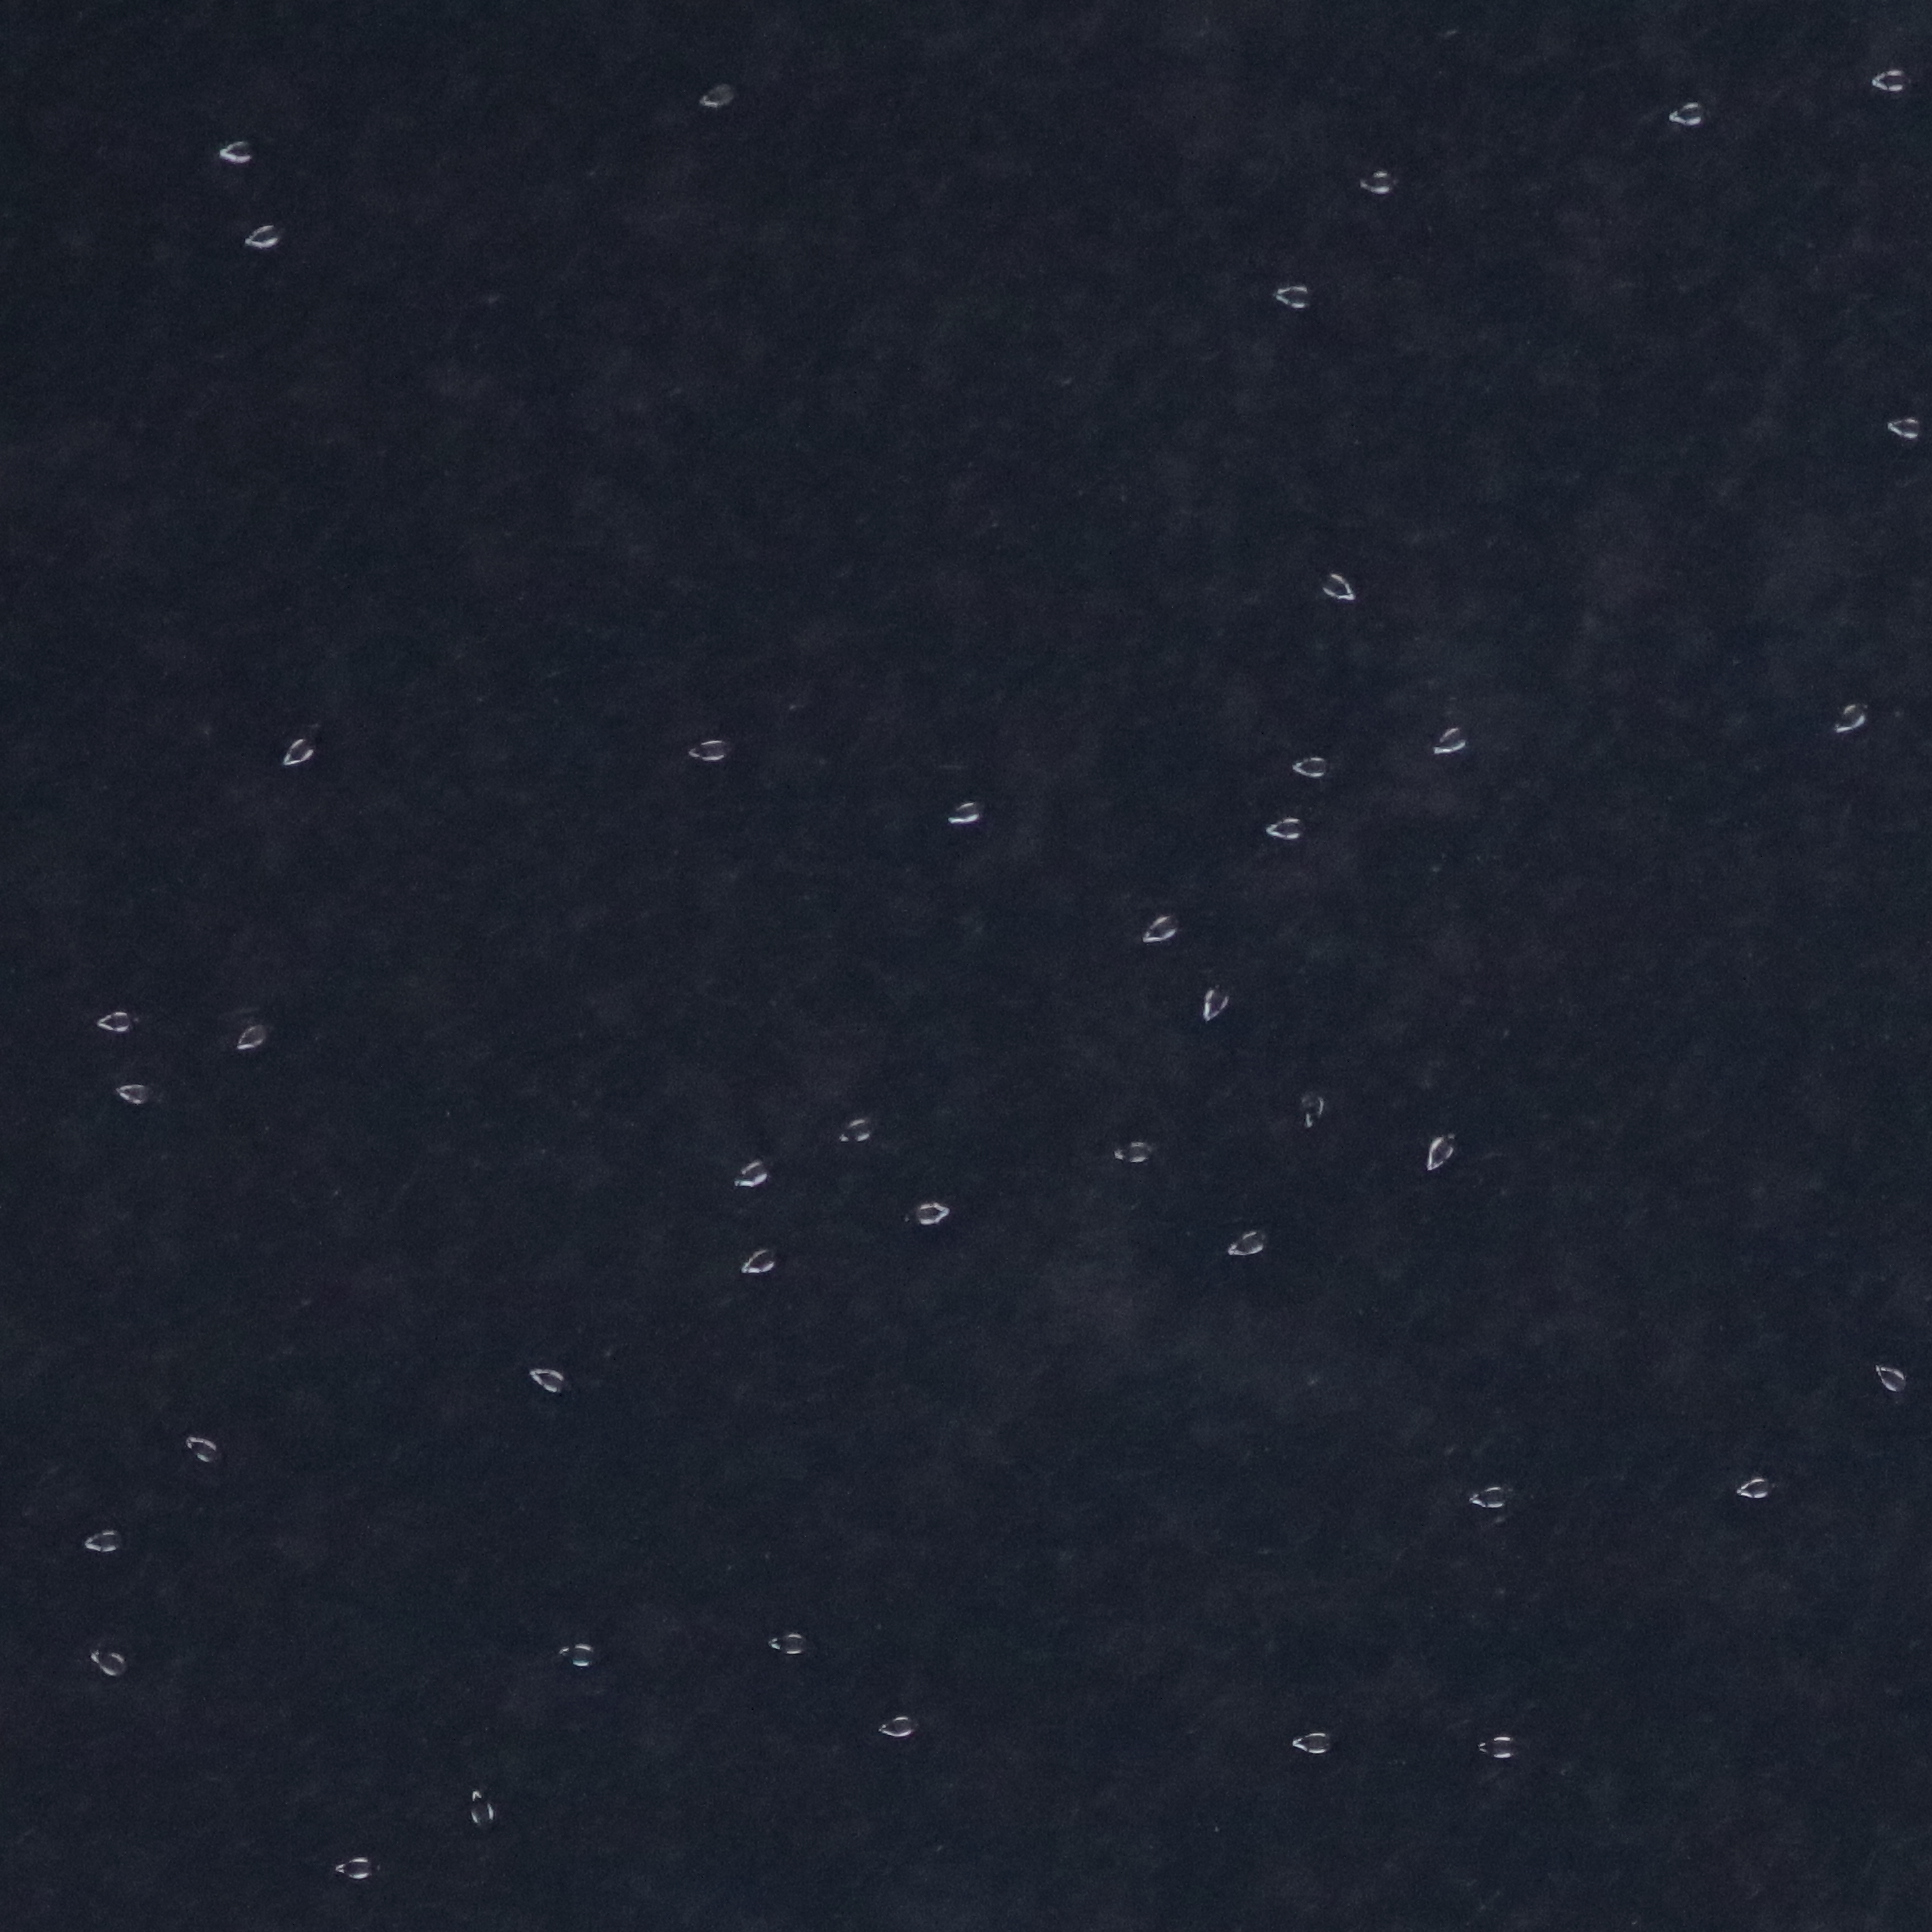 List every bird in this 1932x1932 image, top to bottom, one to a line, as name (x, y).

brant (1894, 81)
brant (721, 94)
brant (1691, 113)
brant (240, 150)
brant (1381, 182)
brant (264, 236)
brant (1296, 296)
brant (1908, 426)
brant (1337, 587)
brant (1852, 716)
brant (1452, 740)
brant (300, 749)
brant (711, 750)
brant (1313, 768)
brant (968, 814)
brant (1289, 830)
brant (1164, 928)
brant (1217, 1003)
brant (119, 1023)
brant (254, 1036)
brant (139, 1095)
brant (1311, 1108)
brant (860, 1130)
brant (1442, 1151)
brant (1137, 1152)
brant (754, 1174)
brant (927, 1215)
brant (1249, 1243)
brant (762, 1262)
brant (552, 1380)
brant (1894, 1381)
brant (204, 1451)
brant (1758, 1489)
brant (1494, 1499)
brant (106, 1541)
brant (791, 1644)
brant (580, 1656)
brant (111, 1662)
brant (900, 1726)
brant (1317, 1744)
brant (1501, 1748)
brant (482, 1810)
brant (357, 1869)